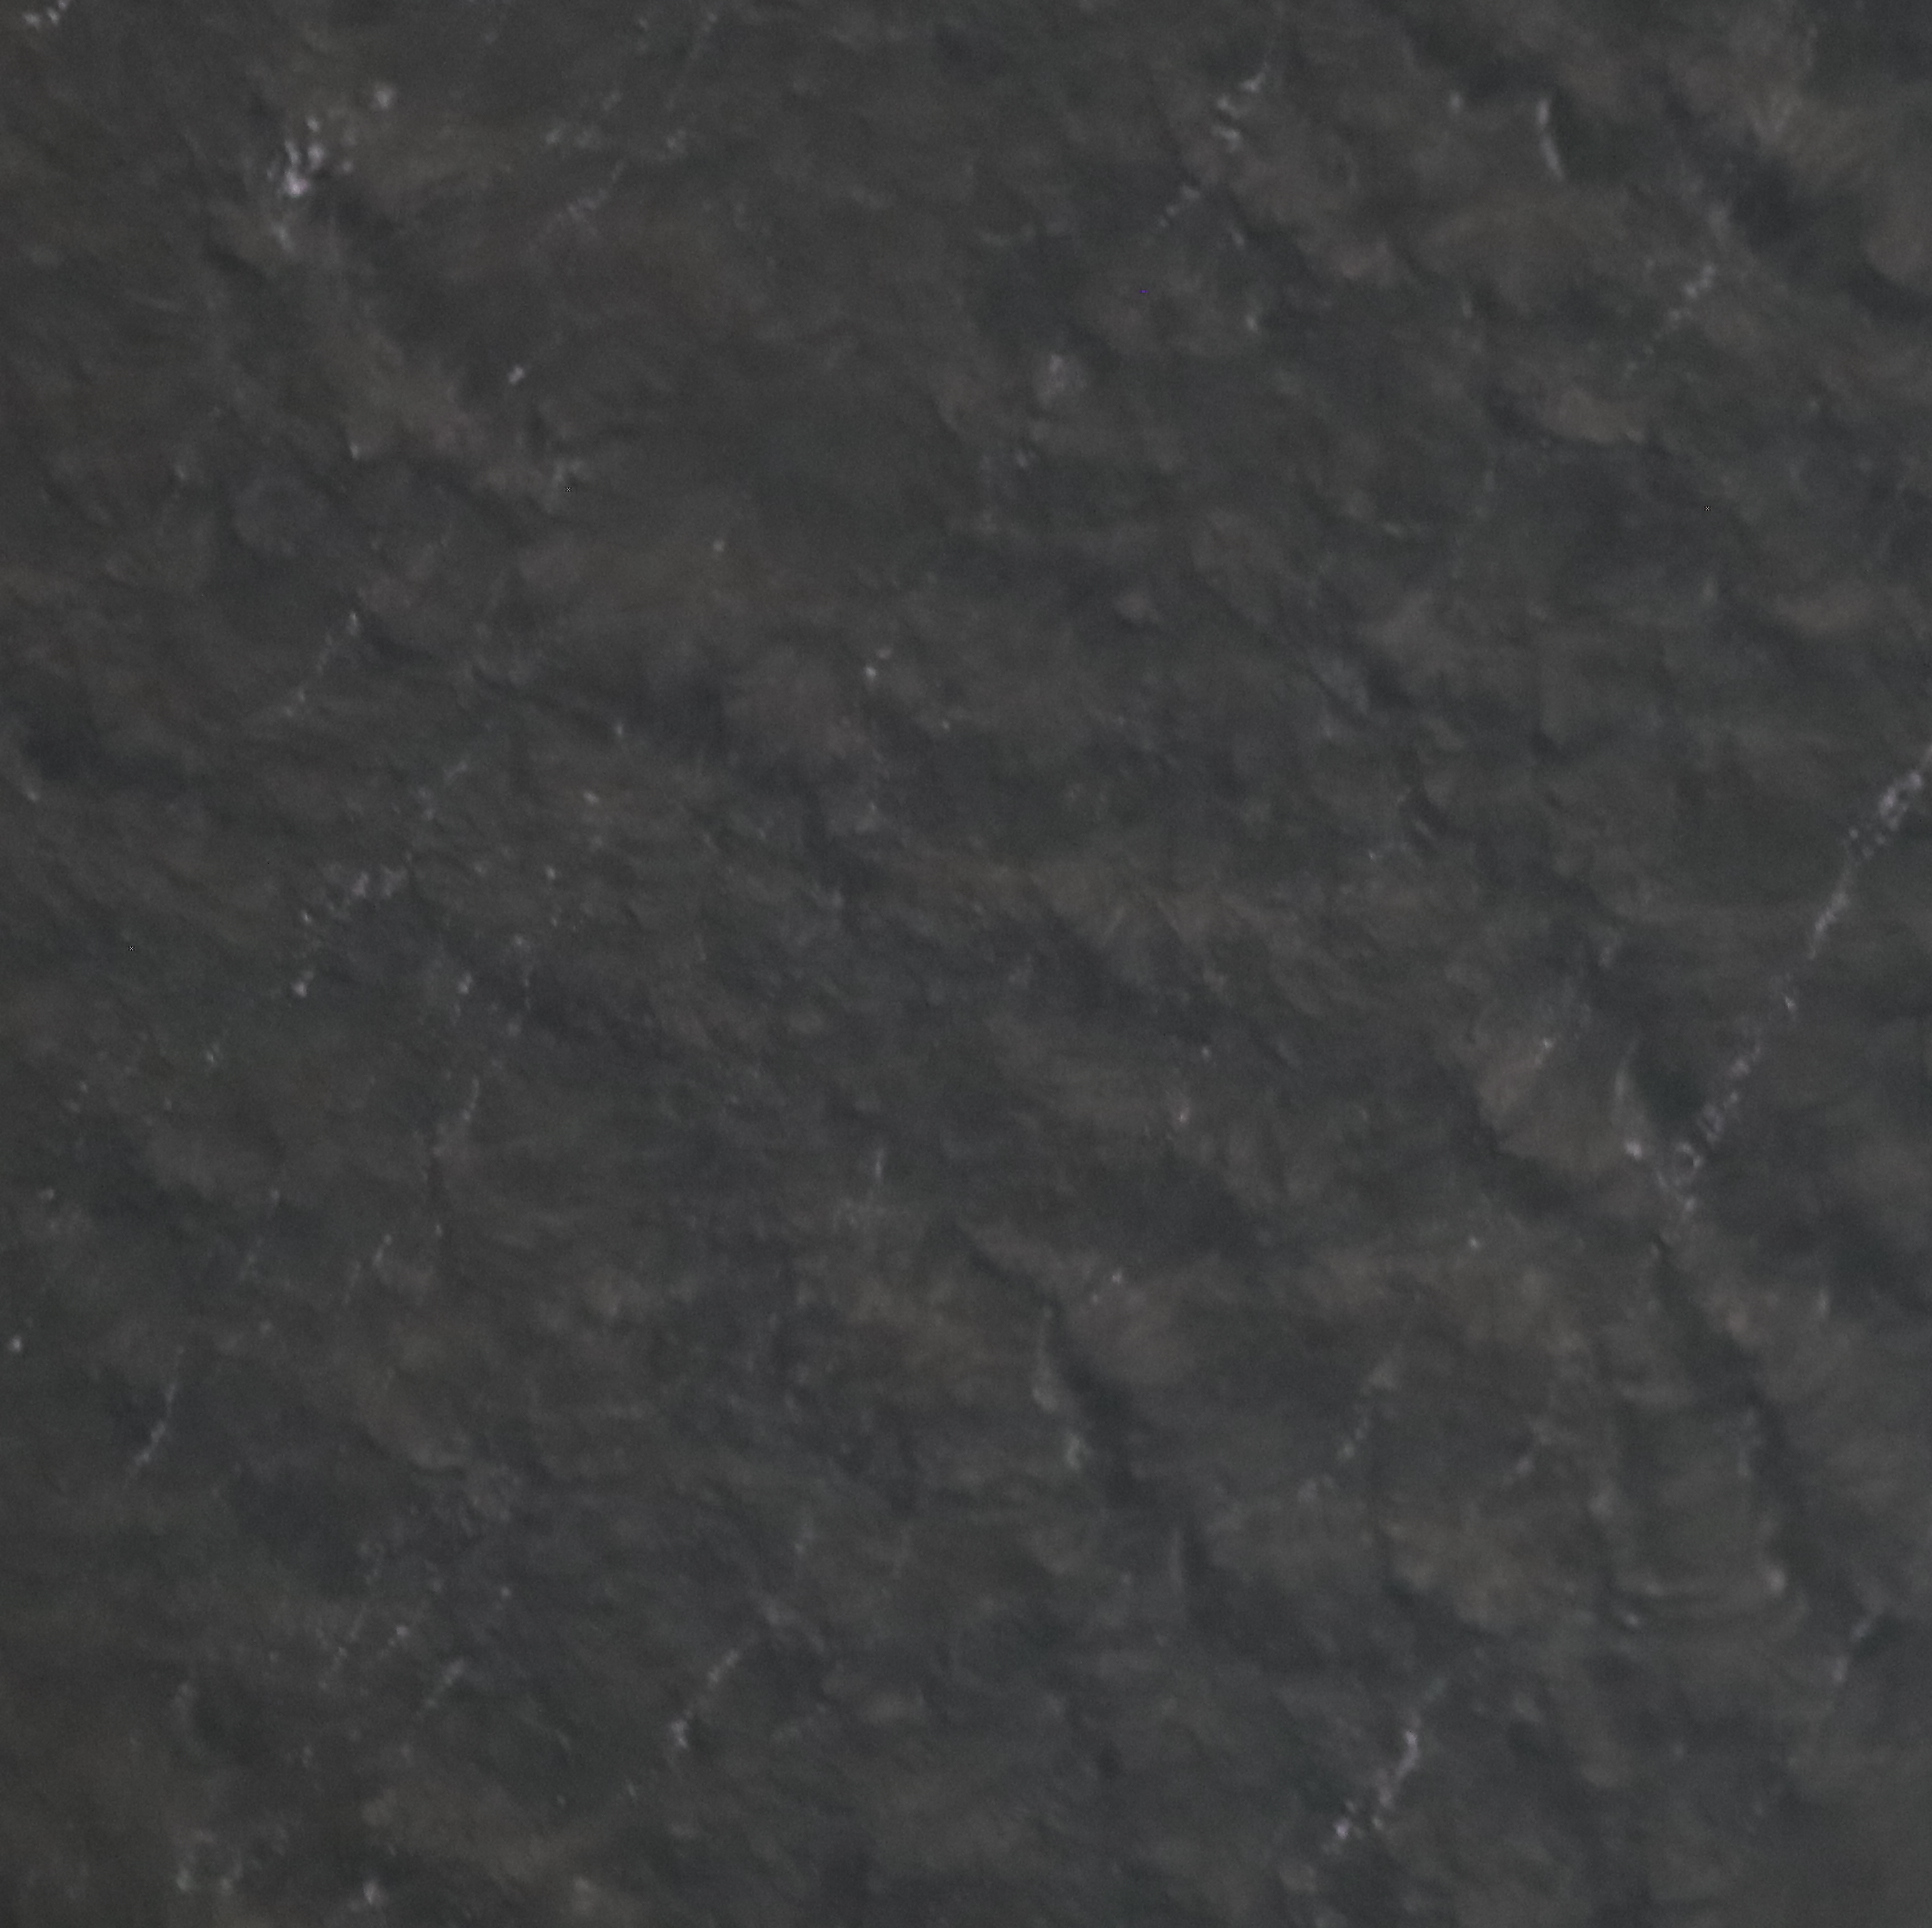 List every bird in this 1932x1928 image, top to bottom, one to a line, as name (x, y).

None